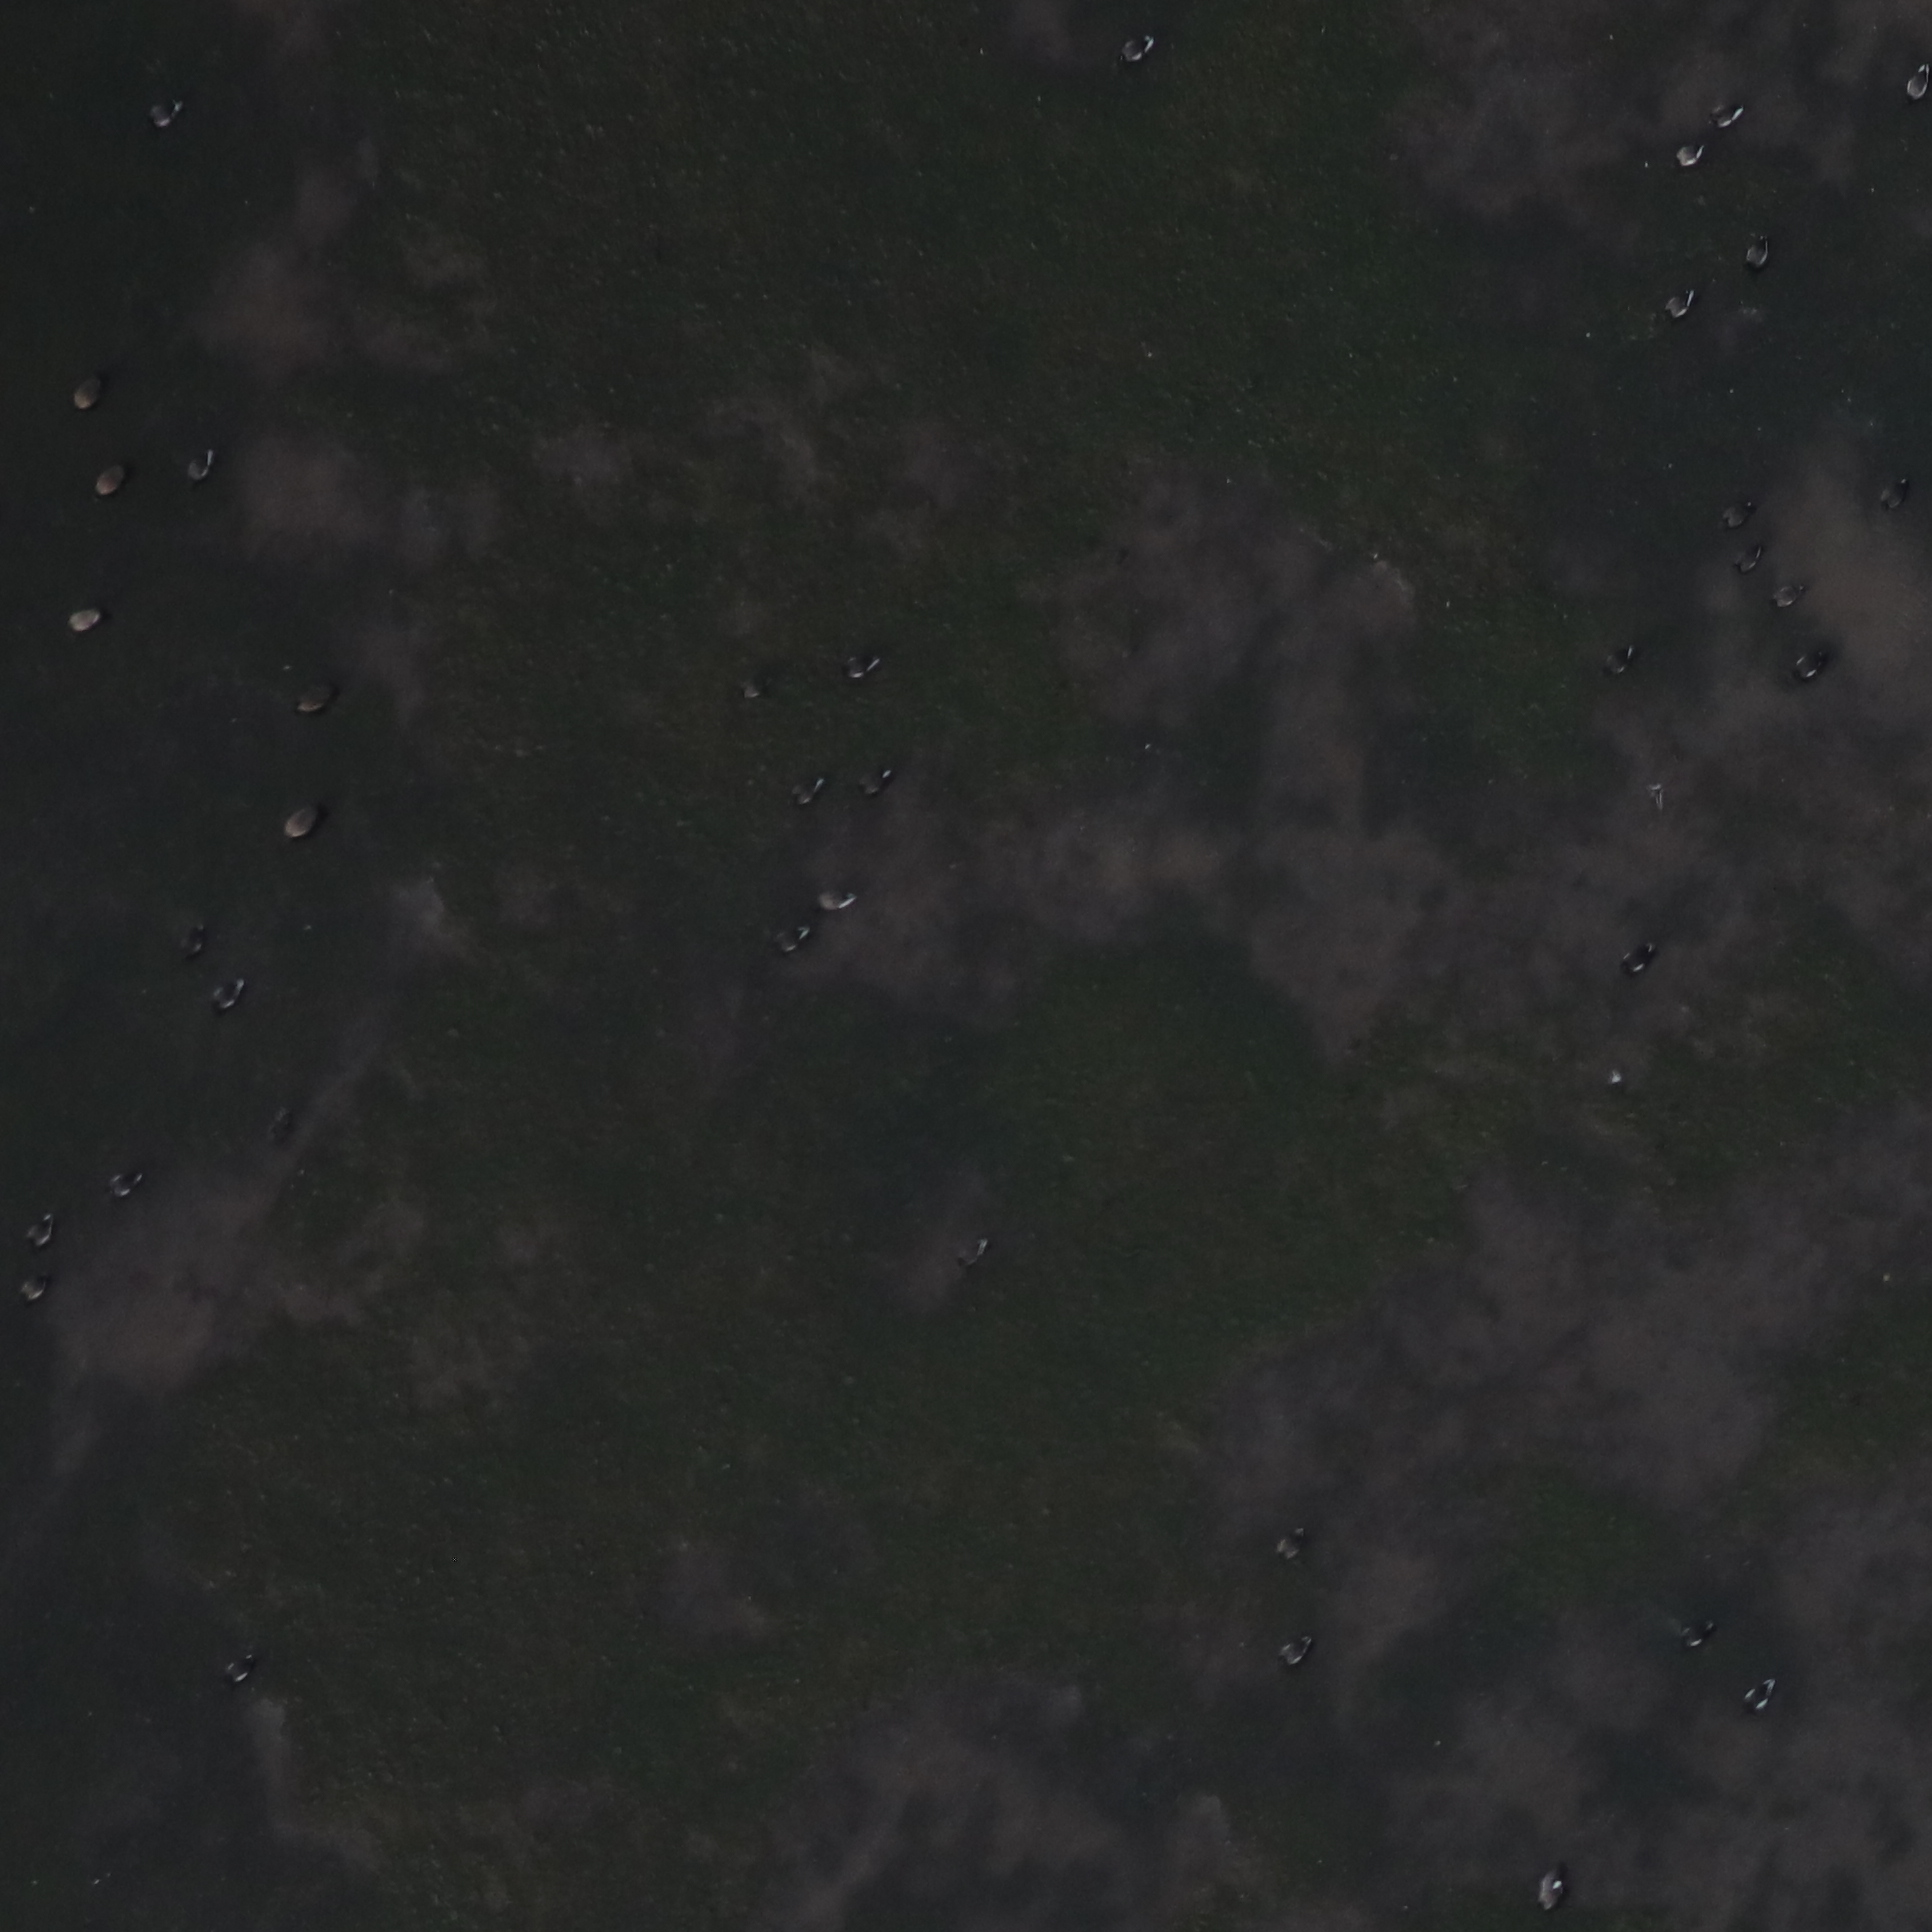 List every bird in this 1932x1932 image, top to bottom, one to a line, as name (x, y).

brant (1129, 48)
brant (1920, 86)
brant (1723, 113)
brant (164, 115)
brant (1690, 156)
brant (1756, 254)
brant (1677, 305)
Canada goose (86, 396)
brant (204, 466)
Canada goose (111, 483)
brant (1893, 496)
brant (1733, 517)
brant (1747, 561)
brant (1791, 596)
Canada goose (78, 620)
brant (1619, 663)
brant (1809, 667)
brant (860, 668)
brant (759, 692)
Canada goose (314, 700)
brant (876, 784)
brant (807, 791)
Canada goose (299, 823)
Canada goose (833, 902)
brant (790, 938)
brant (197, 948)
brant (1635, 960)
brant (227, 994)
brant (125, 1185)
brant (42, 1234)
brant (972, 1251)
brant (32, 1287)
brant (1287, 1544)
brant (1697, 1630)
brant (1293, 1656)
brant (240, 1672)
brant (1758, 1697)
brant (1551, 1892)